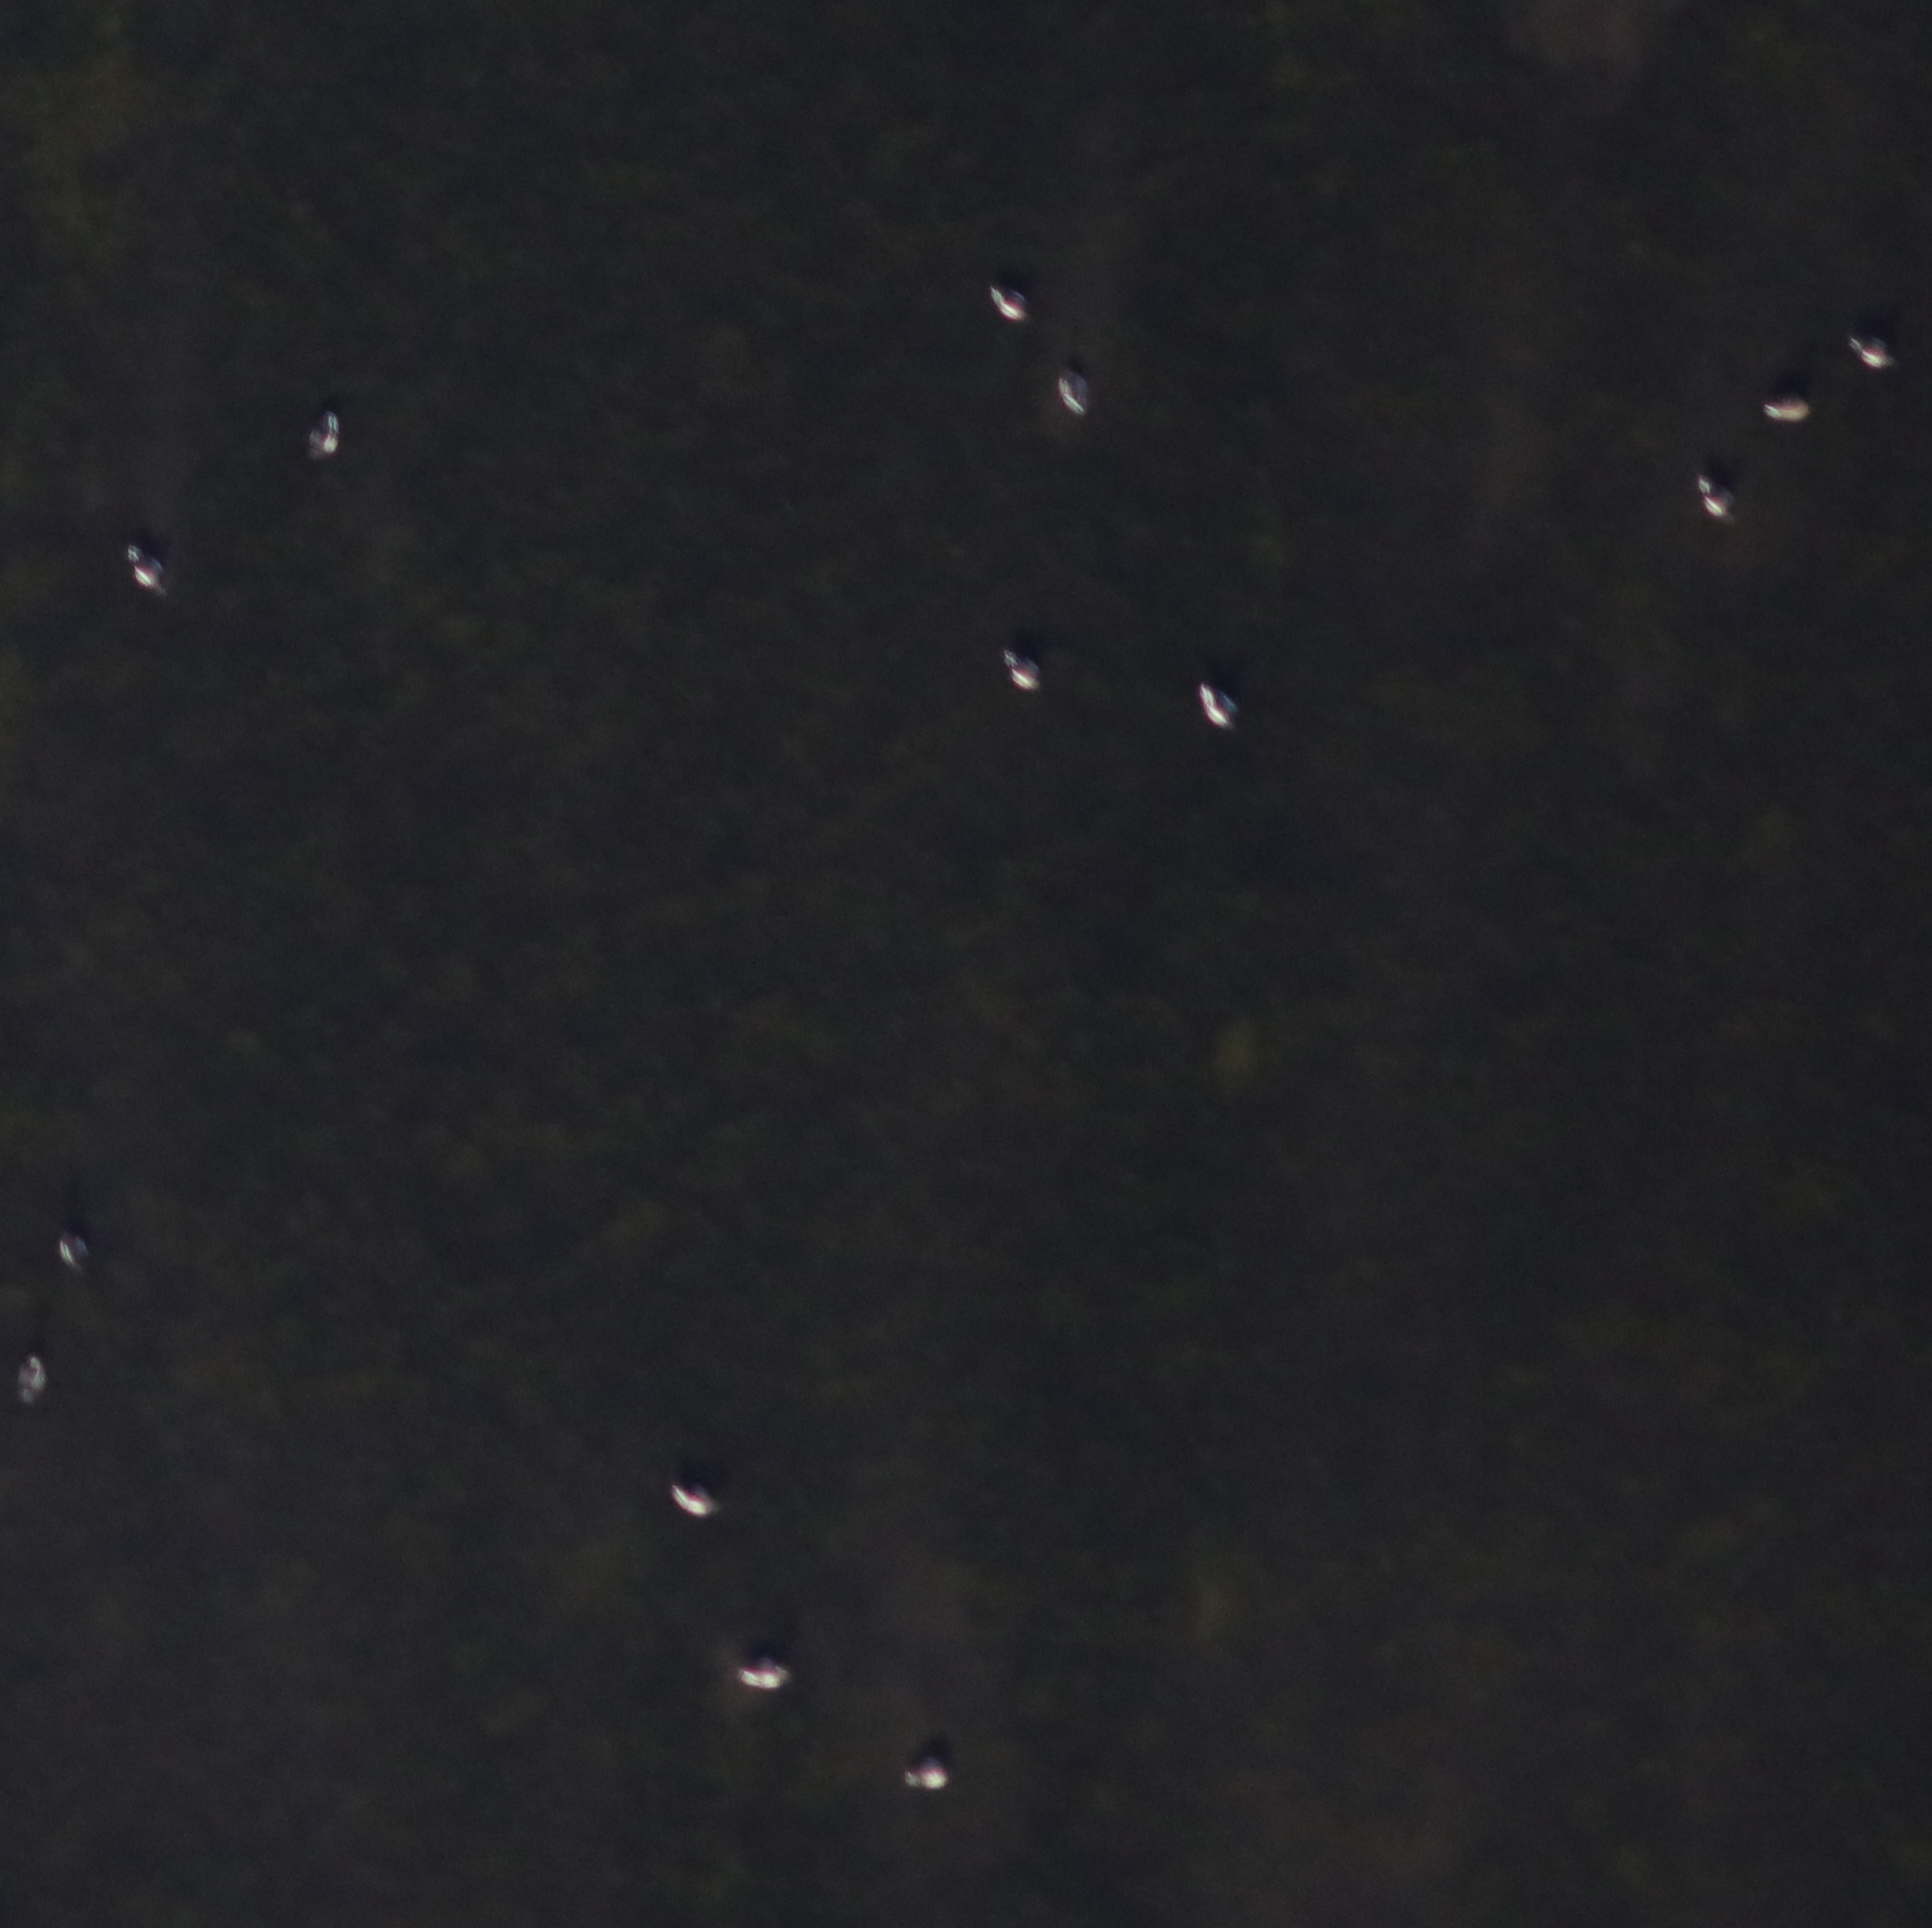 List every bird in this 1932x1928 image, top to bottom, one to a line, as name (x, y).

brant (1010, 301)
brant (1875, 351)
brant (1074, 387)
brant (1788, 406)
brant (327, 442)
brant (1724, 502)
brant (147, 568)
brant (1022, 667)
brant (1217, 709)
brant (74, 1249)
brant (33, 1379)
brant (696, 1498)
brant (763, 1672)
brant (926, 1770)